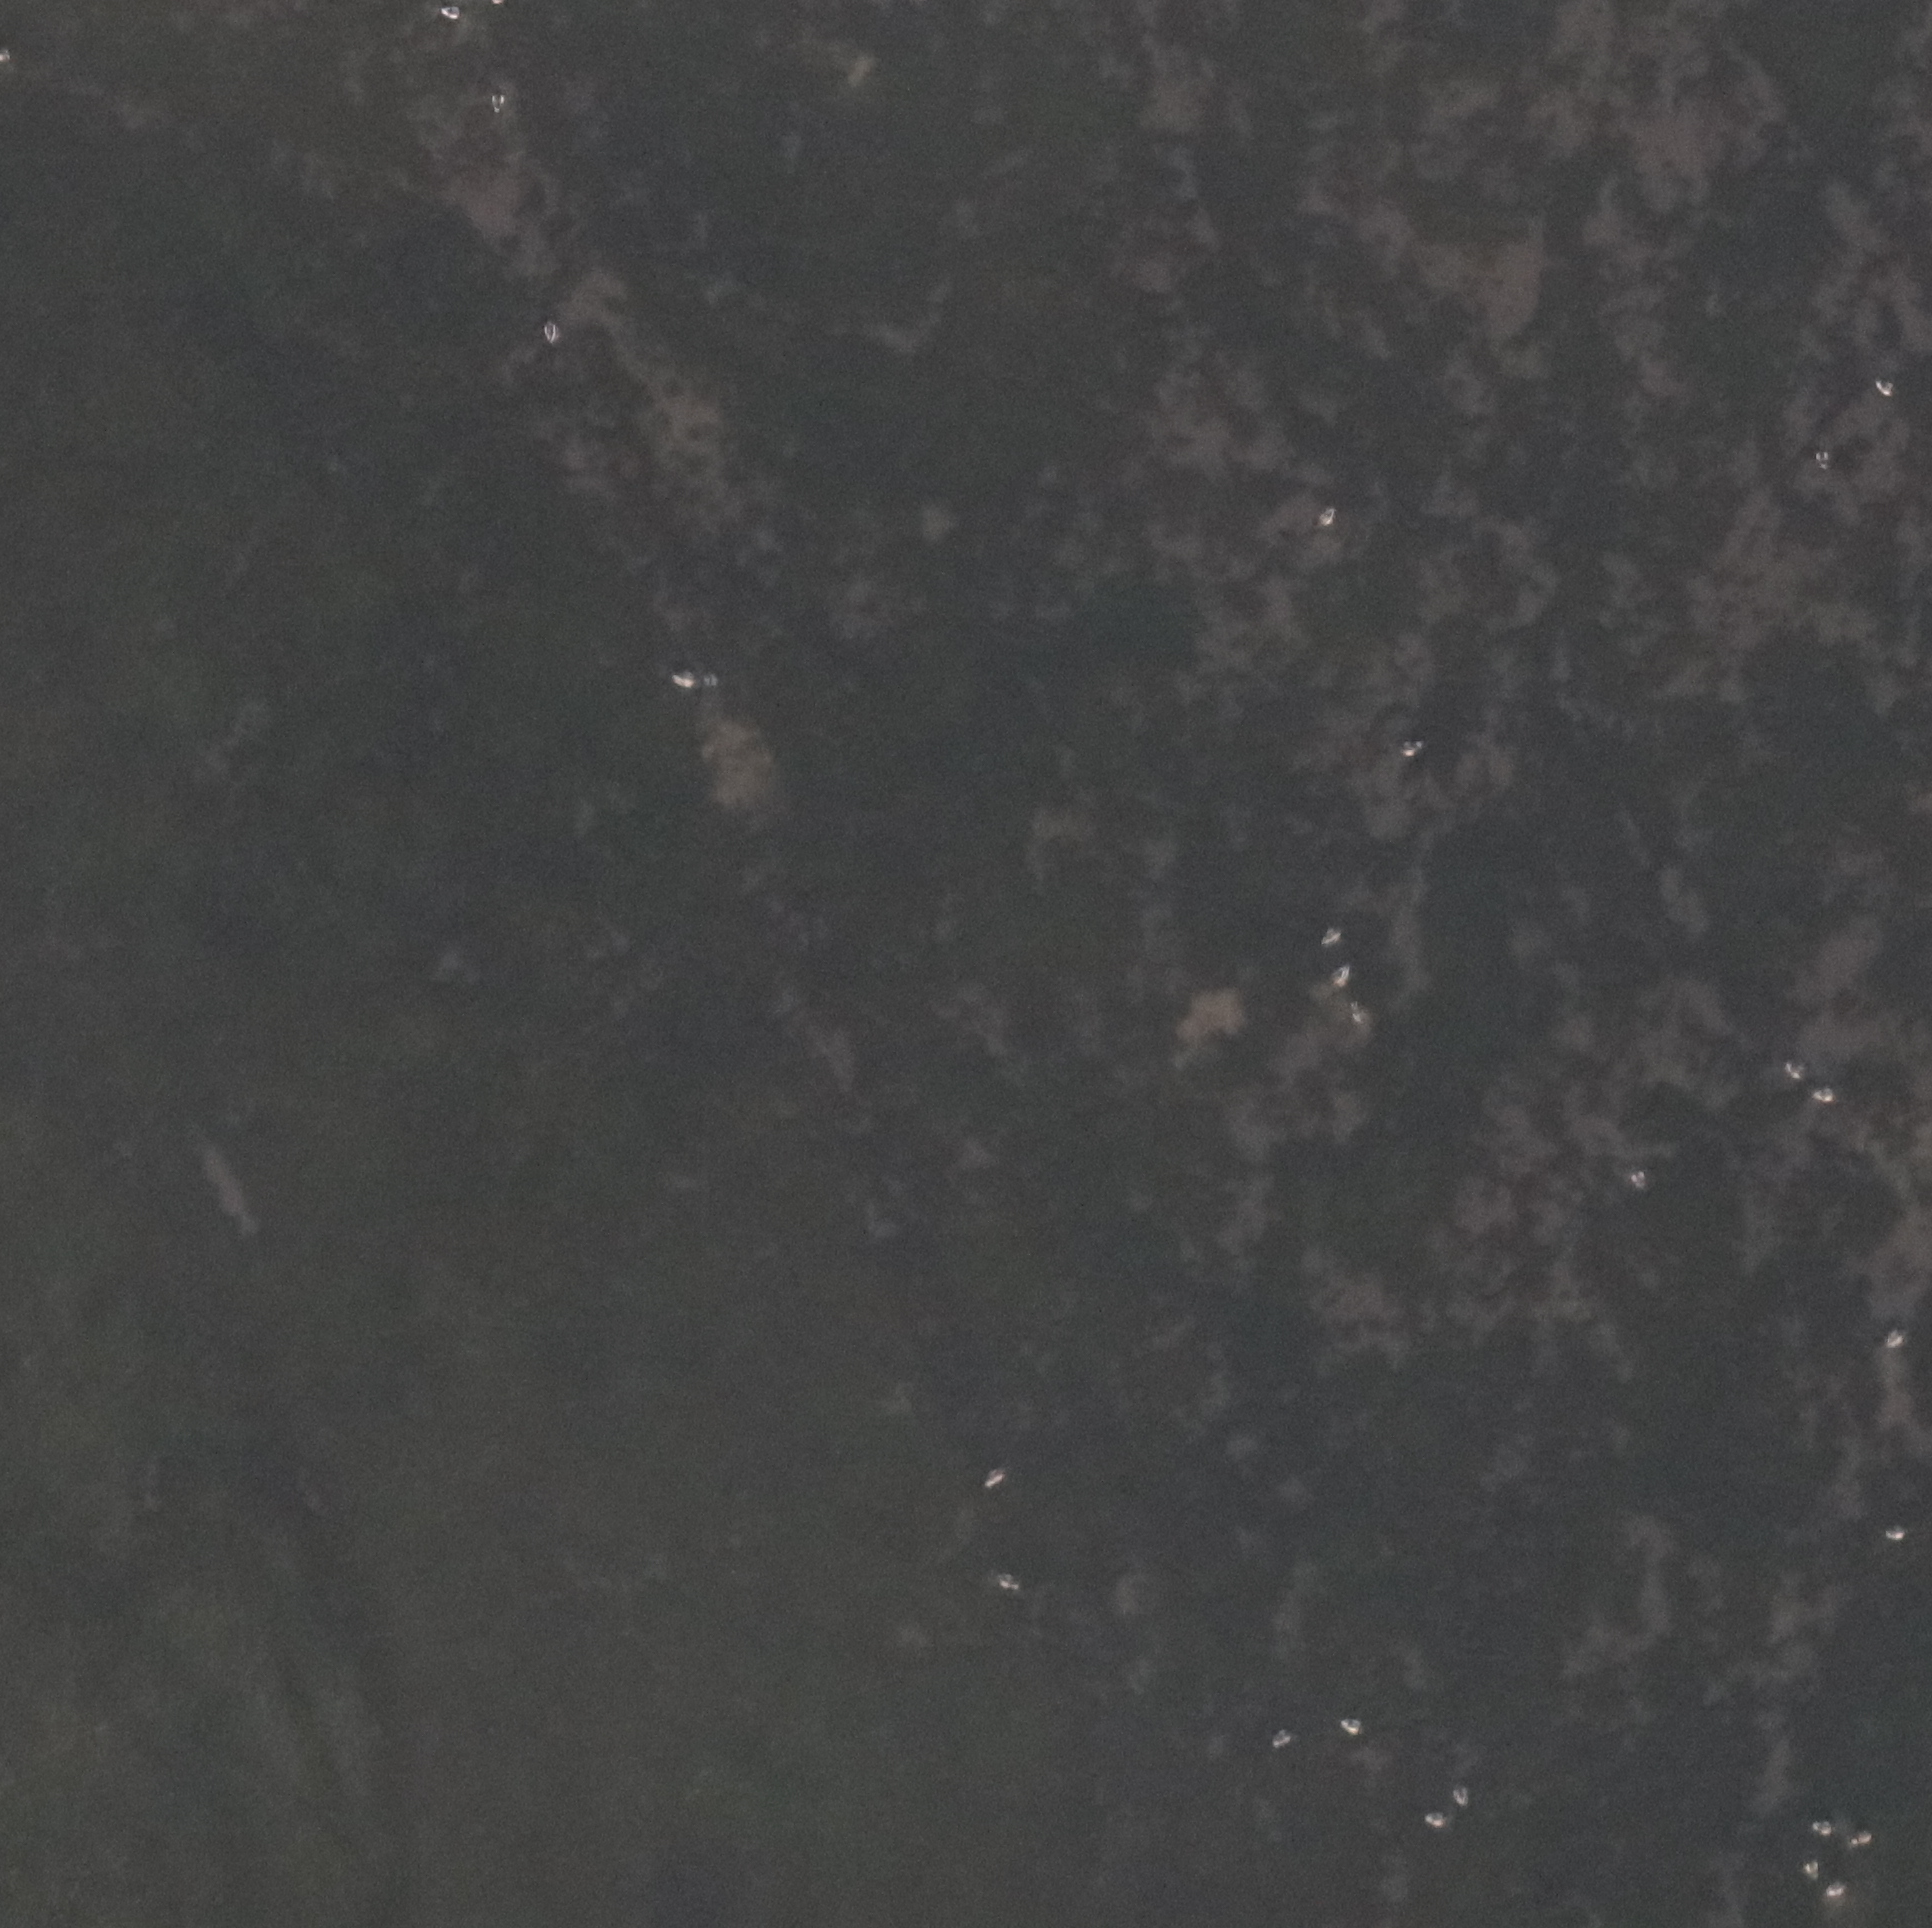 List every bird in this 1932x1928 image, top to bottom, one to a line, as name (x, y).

brant (463, 15)
brant (2, 49)
brant (500, 102)
brant (553, 333)
brant (1887, 386)
brant (1824, 459)
brant (1335, 510)
brant (684, 676)
brant (1417, 740)
brant (1322, 926)
brant (1340, 976)
brant (1363, 1006)
brant (1798, 1068)
brant (1811, 1101)
brant (1640, 1179)
brant (1896, 1330)
brant (997, 1480)
brant (1885, 1536)
brant (1004, 1586)
brant (1351, 1730)
brant (1287, 1738)
brant (1461, 1796)
brant (1432, 1823)
brant (1814, 1827)
brant (1853, 1835)
brant (1811, 1864)
brant (1842, 1893)